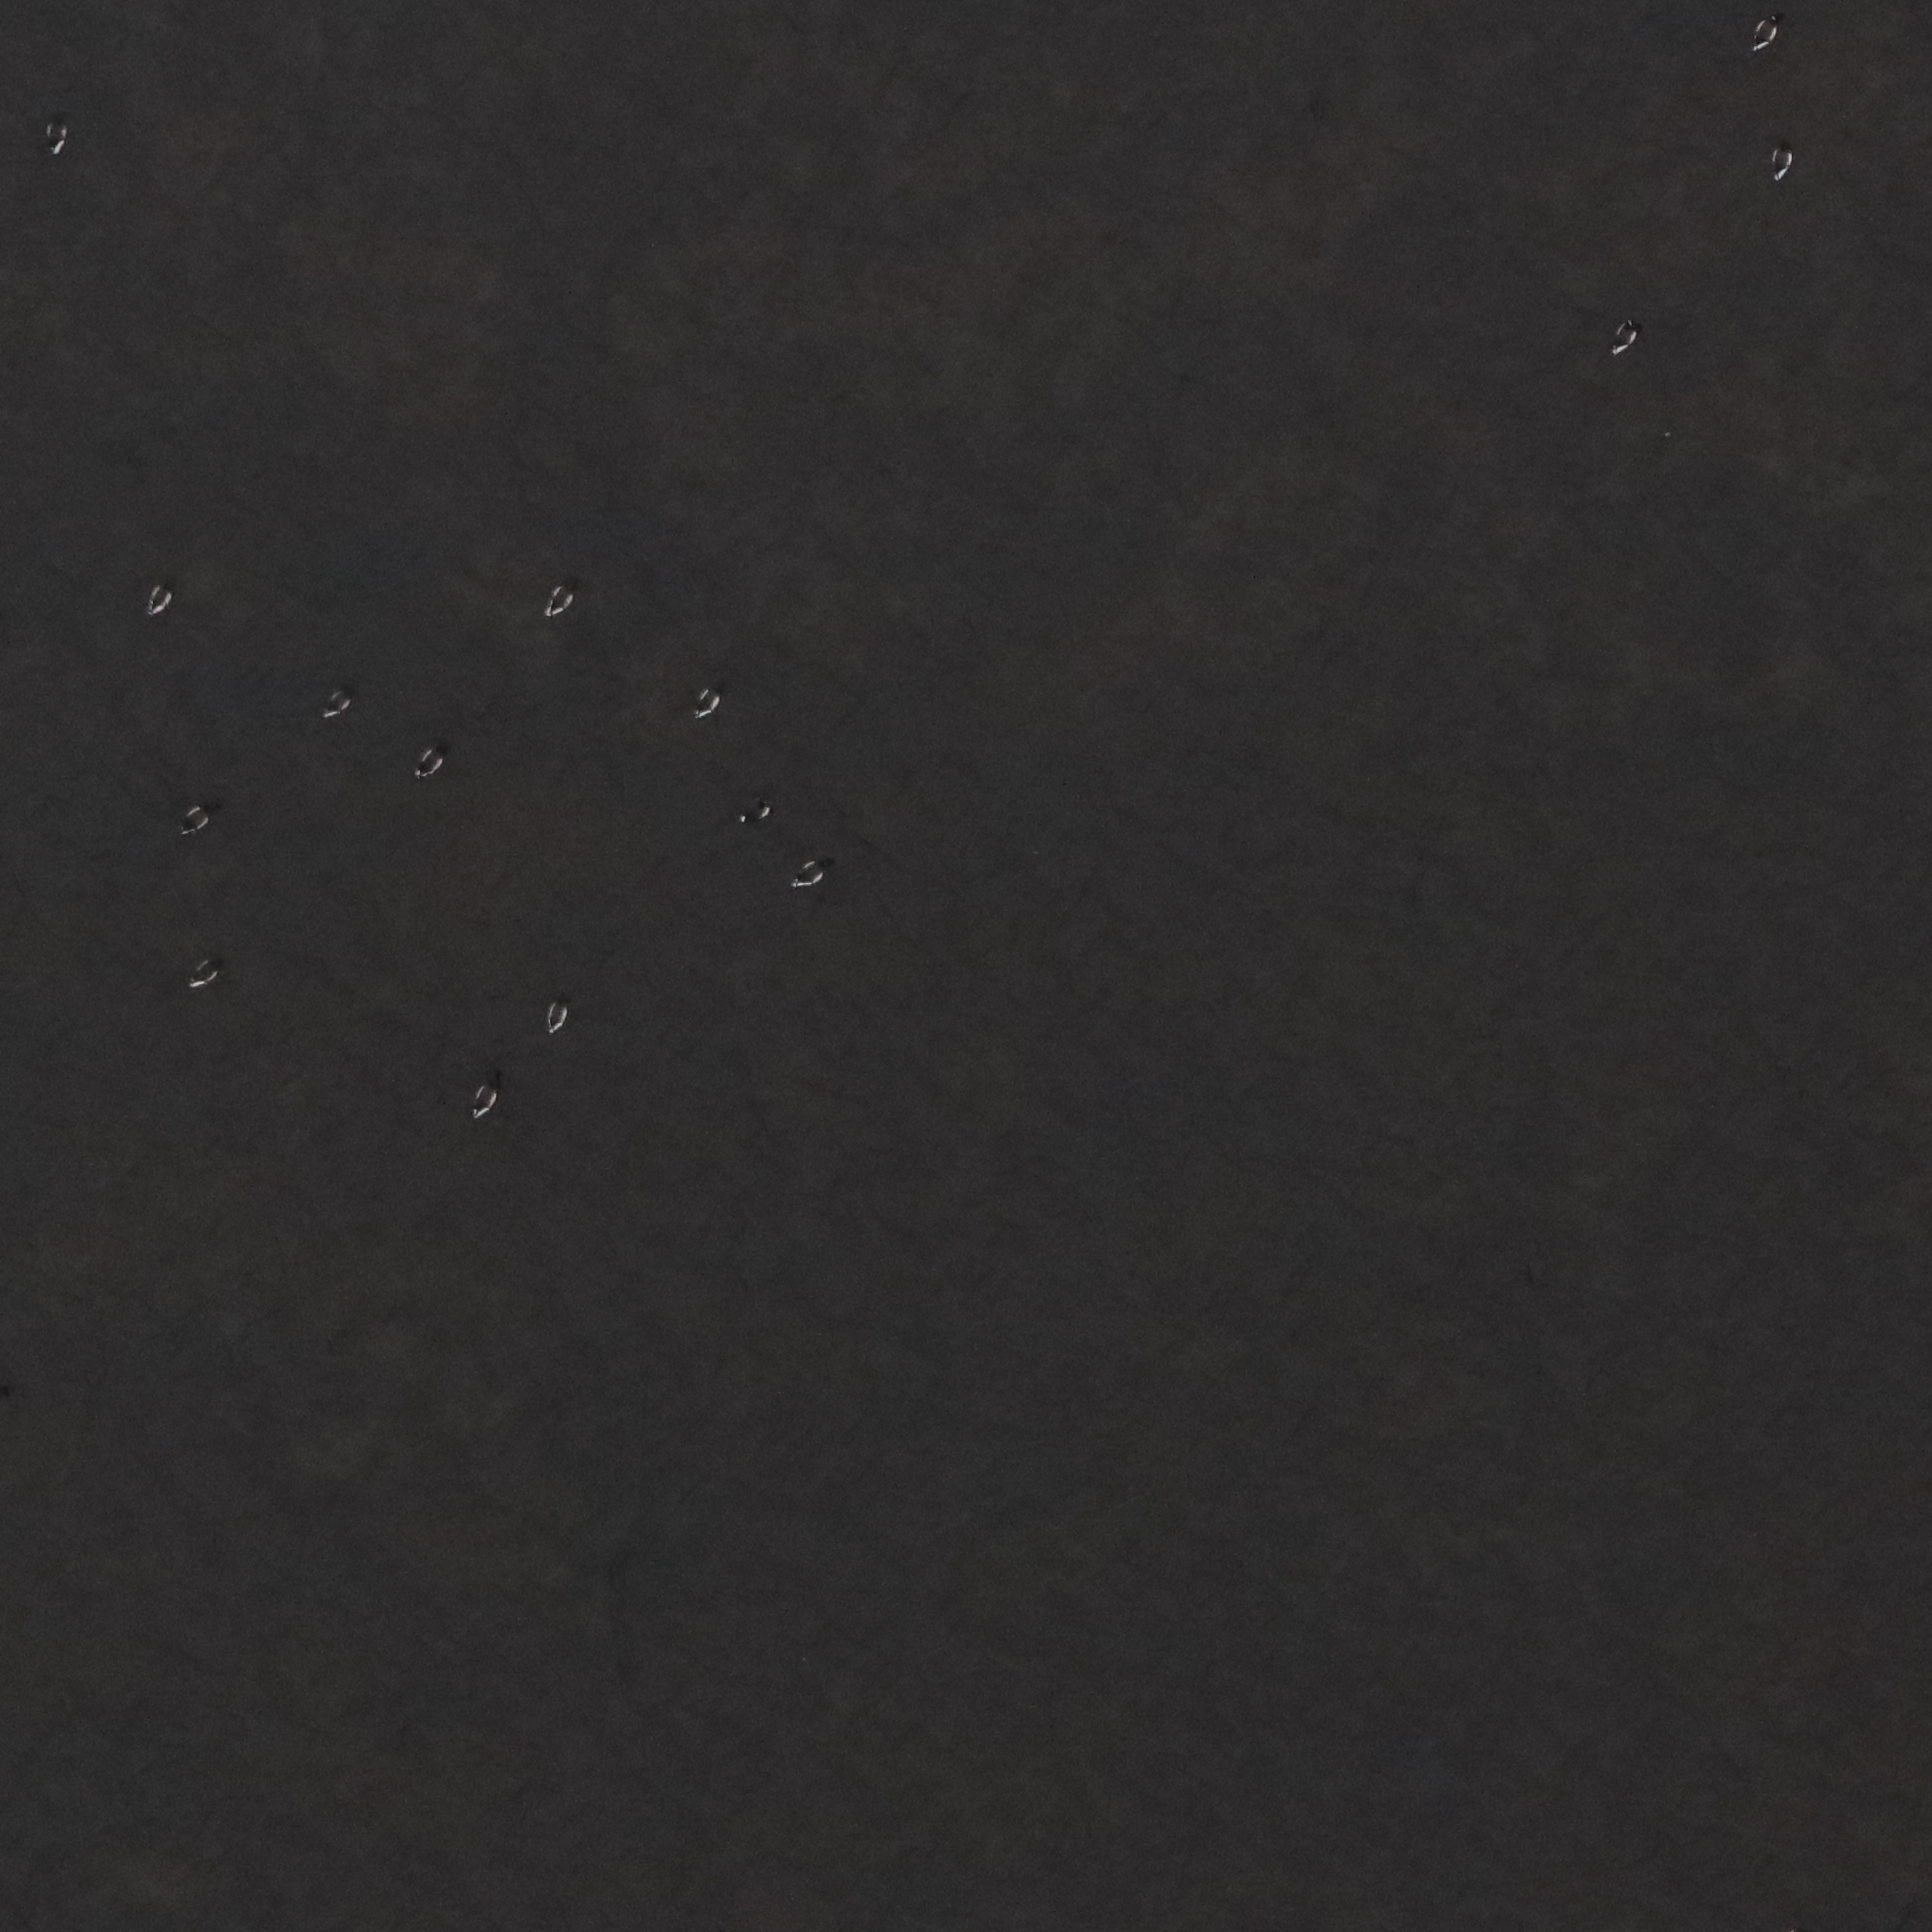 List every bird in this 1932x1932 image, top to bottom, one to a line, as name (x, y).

brant (1766, 32)
brant (57, 136)
brant (1782, 162)
brant (1624, 338)
brant (161, 599)
brant (560, 600)
brant (706, 702)
brant (337, 704)
brant (431, 762)
brant (758, 813)
brant (196, 818)
brant (811, 873)
brant (205, 974)
brant (556, 1016)
brant (485, 1099)